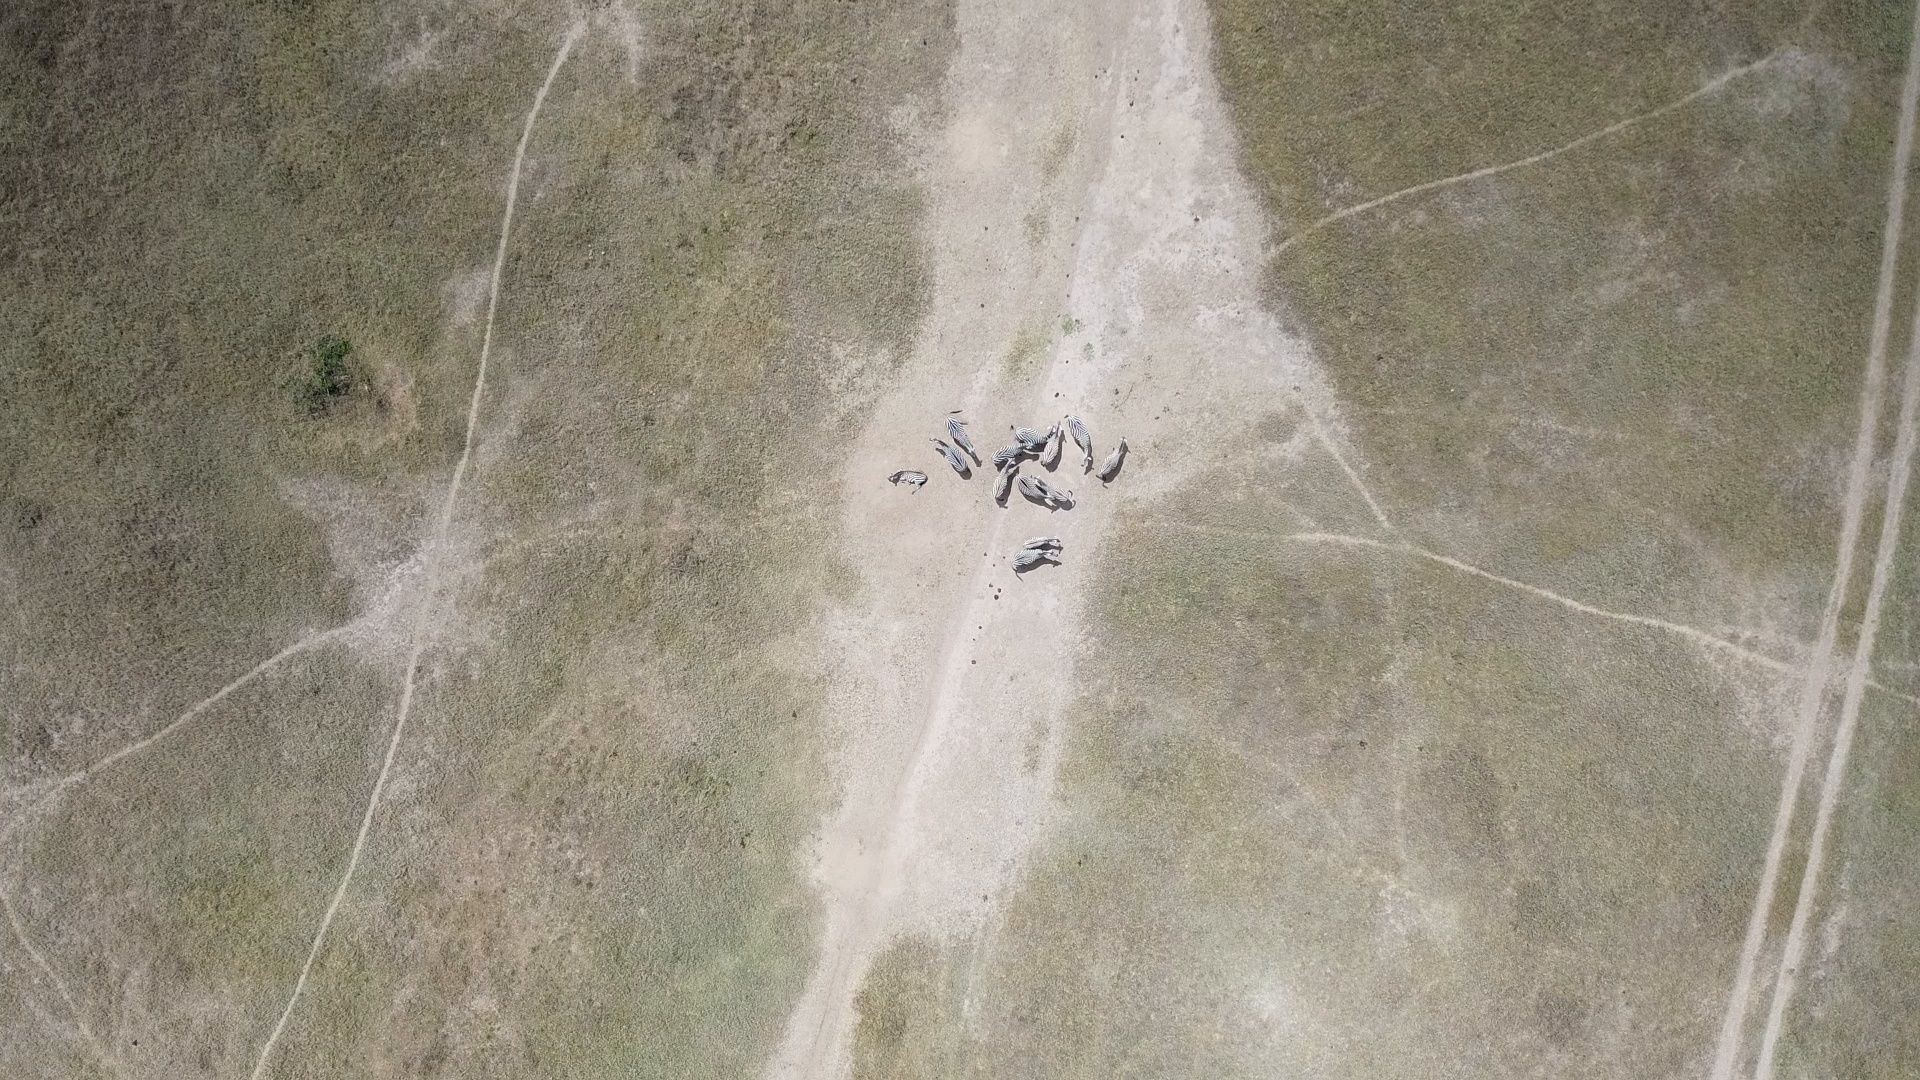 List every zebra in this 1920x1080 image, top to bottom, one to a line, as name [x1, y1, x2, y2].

zebra [945, 416, 977, 458]
zebra [1067, 416, 1094, 467]
zebra [1039, 419, 1062, 464]
zebra [1016, 425, 1056, 443]
zebra [1098, 435, 1127, 479]
zebra [930, 436, 968, 474]
zebra [990, 440, 1036, 462]
zebra [991, 457, 1016, 500]
zebra [1014, 471, 1056, 501]
zebra [892, 472, 928, 486]
zebra [1031, 474, 1073, 502]
zebra [1018, 535, 1062, 549]
zebra [1012, 549, 1057, 570]